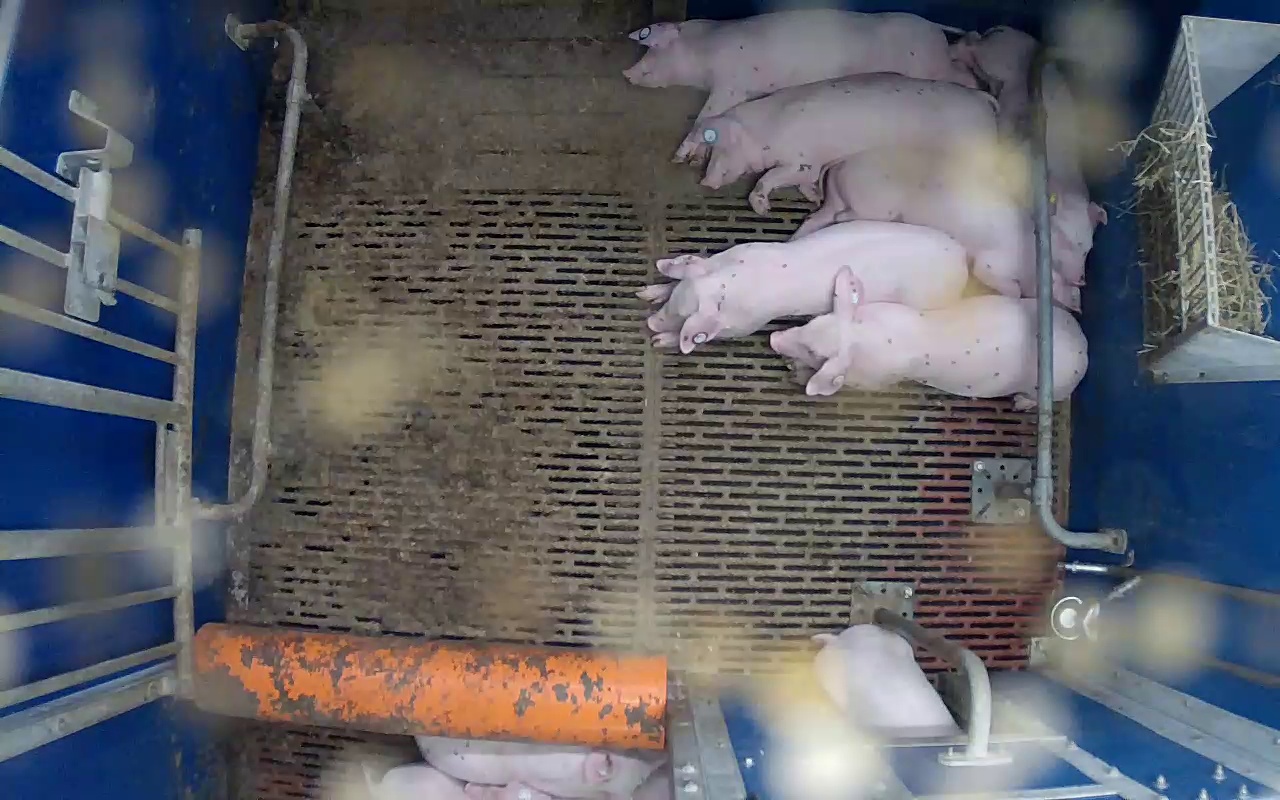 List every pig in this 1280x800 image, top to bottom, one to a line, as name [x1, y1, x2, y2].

pig [619, 12, 979, 168]
pig [951, 23, 1110, 287]
pig [692, 69, 1000, 214]
pig [781, 145, 1082, 312]
pig [633, 219, 972, 360]
pig [769, 265, 1088, 412]
pig [810, 624, 966, 738]